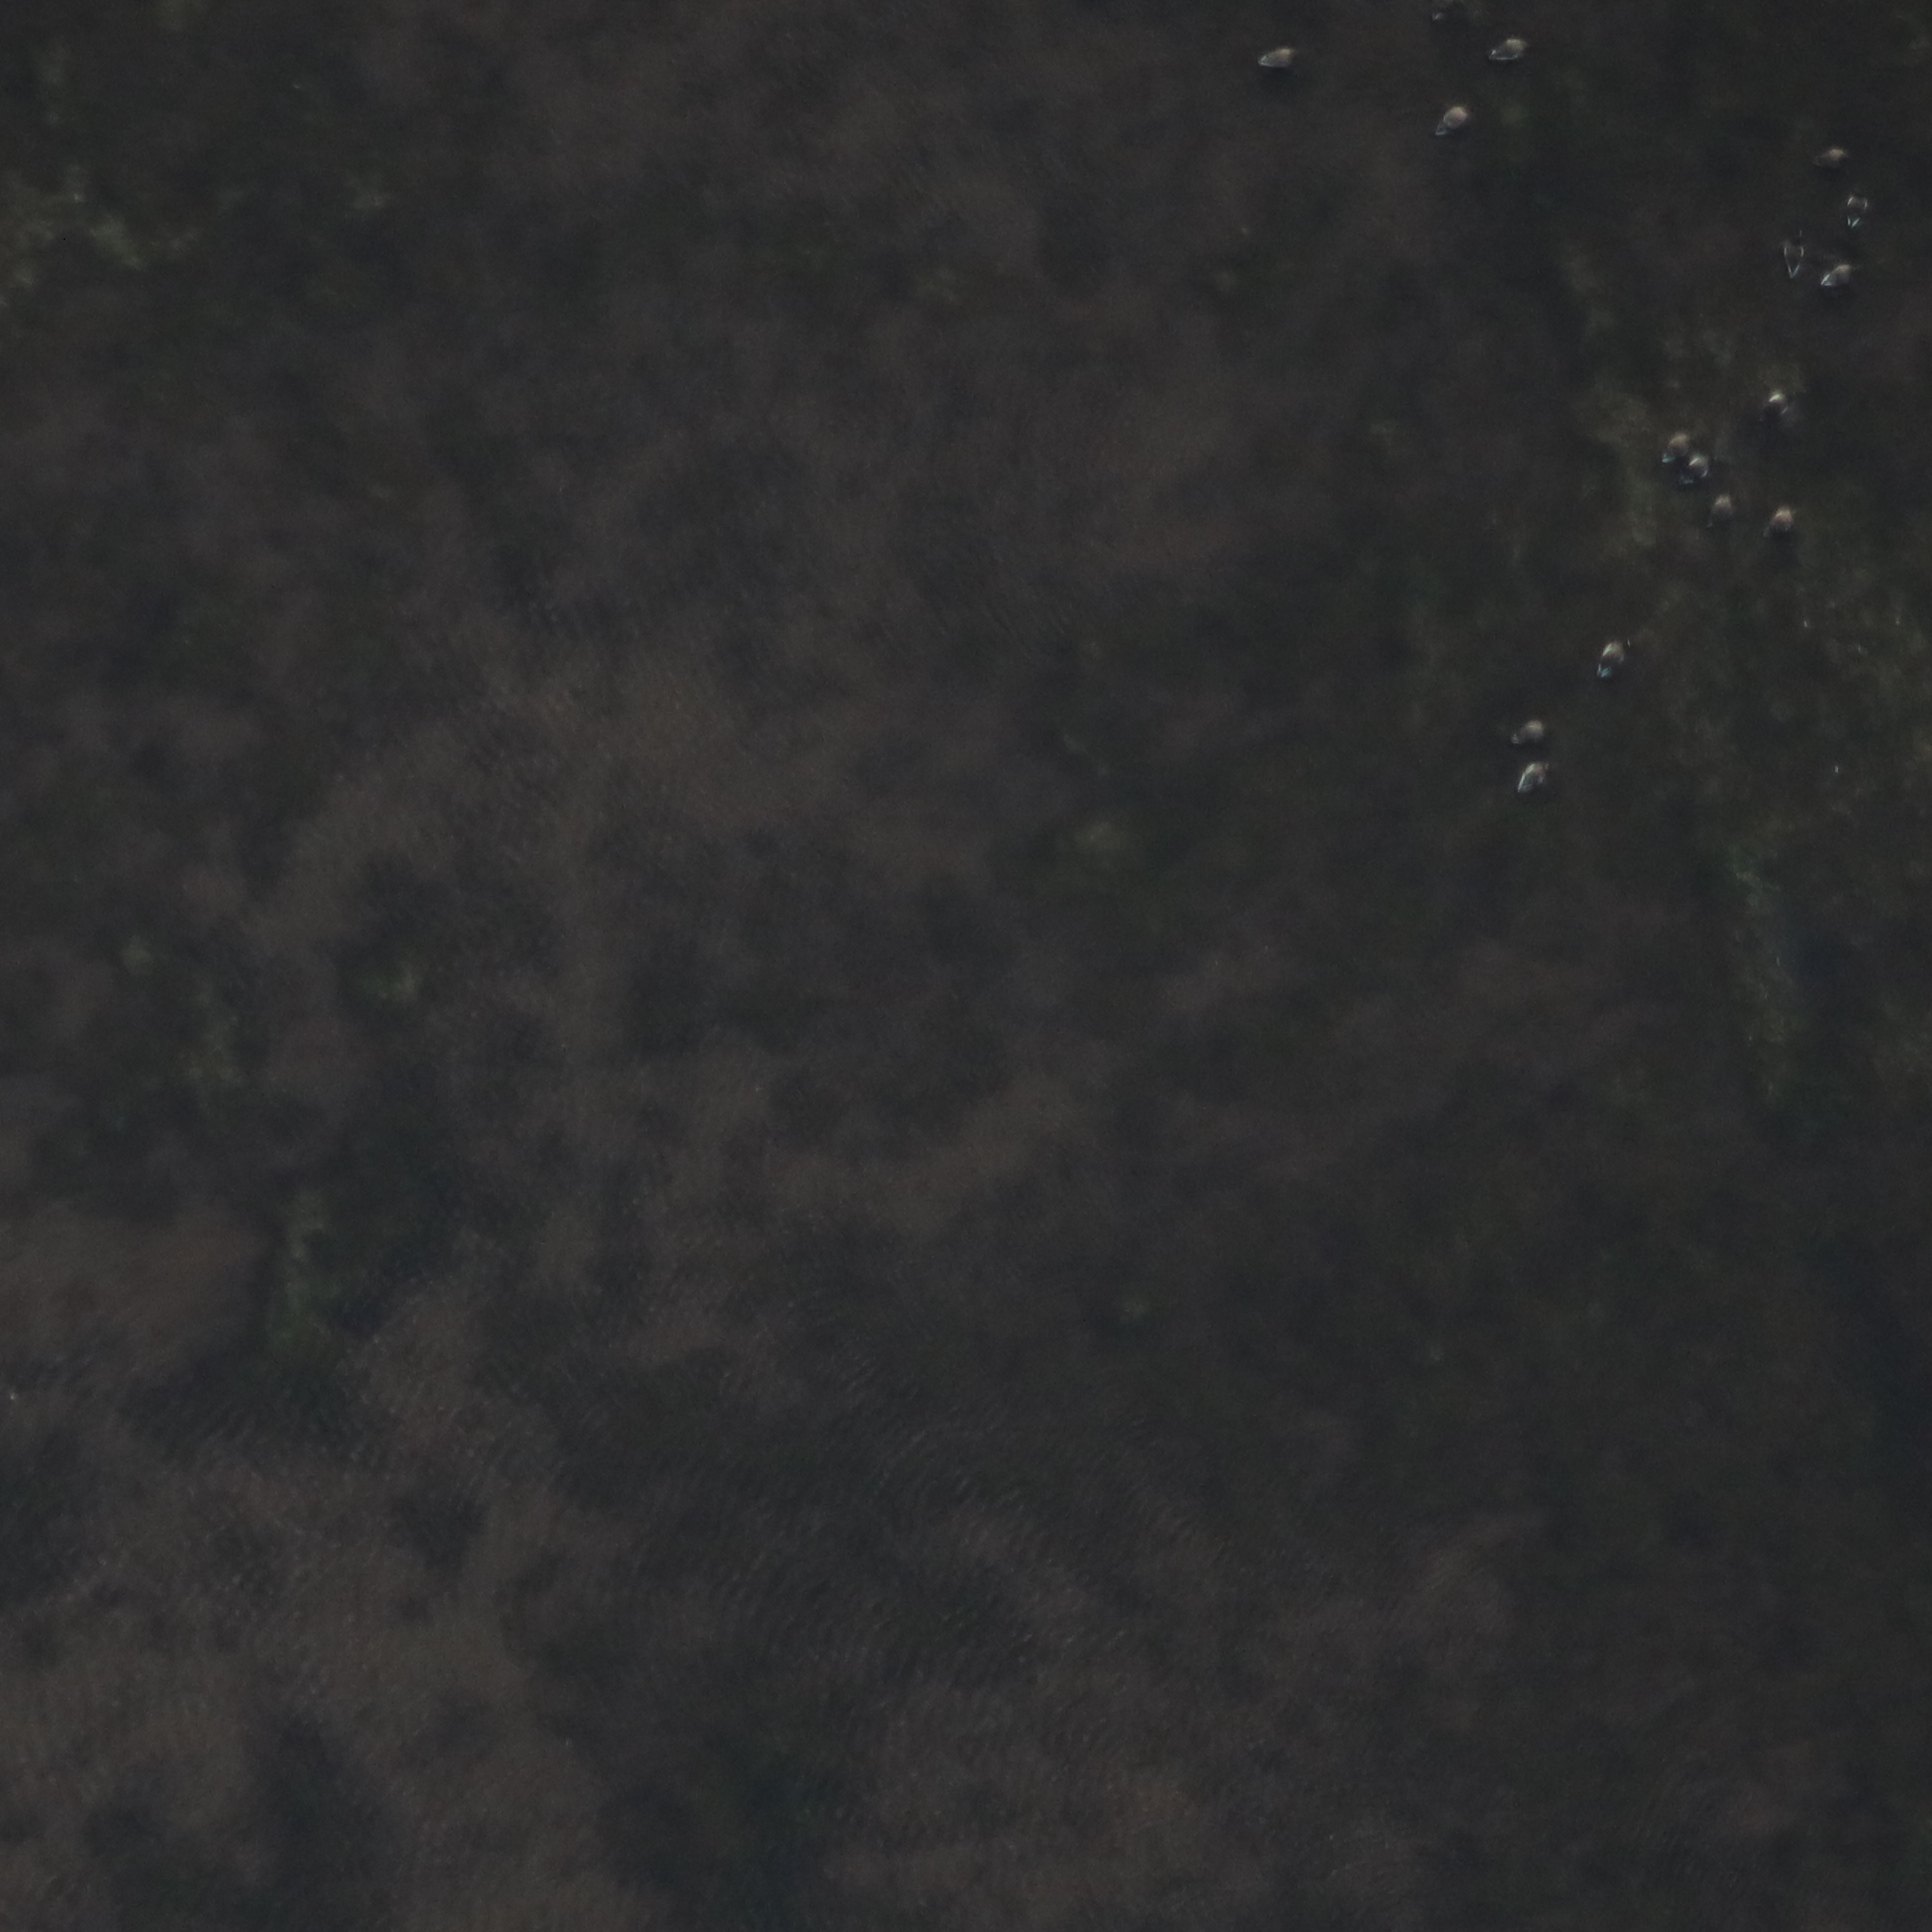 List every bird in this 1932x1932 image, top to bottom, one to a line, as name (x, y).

brant (1512, 45)
brant (1279, 58)
brant (1451, 122)
brant (1832, 149)
brant (1854, 207)
brant (1792, 248)
brant (1835, 275)
brant (1775, 403)
brant (1675, 443)
brant (1690, 469)
brant (1720, 510)
brant (1789, 522)
brant (1613, 659)
brant (1528, 731)
brant (1533, 779)